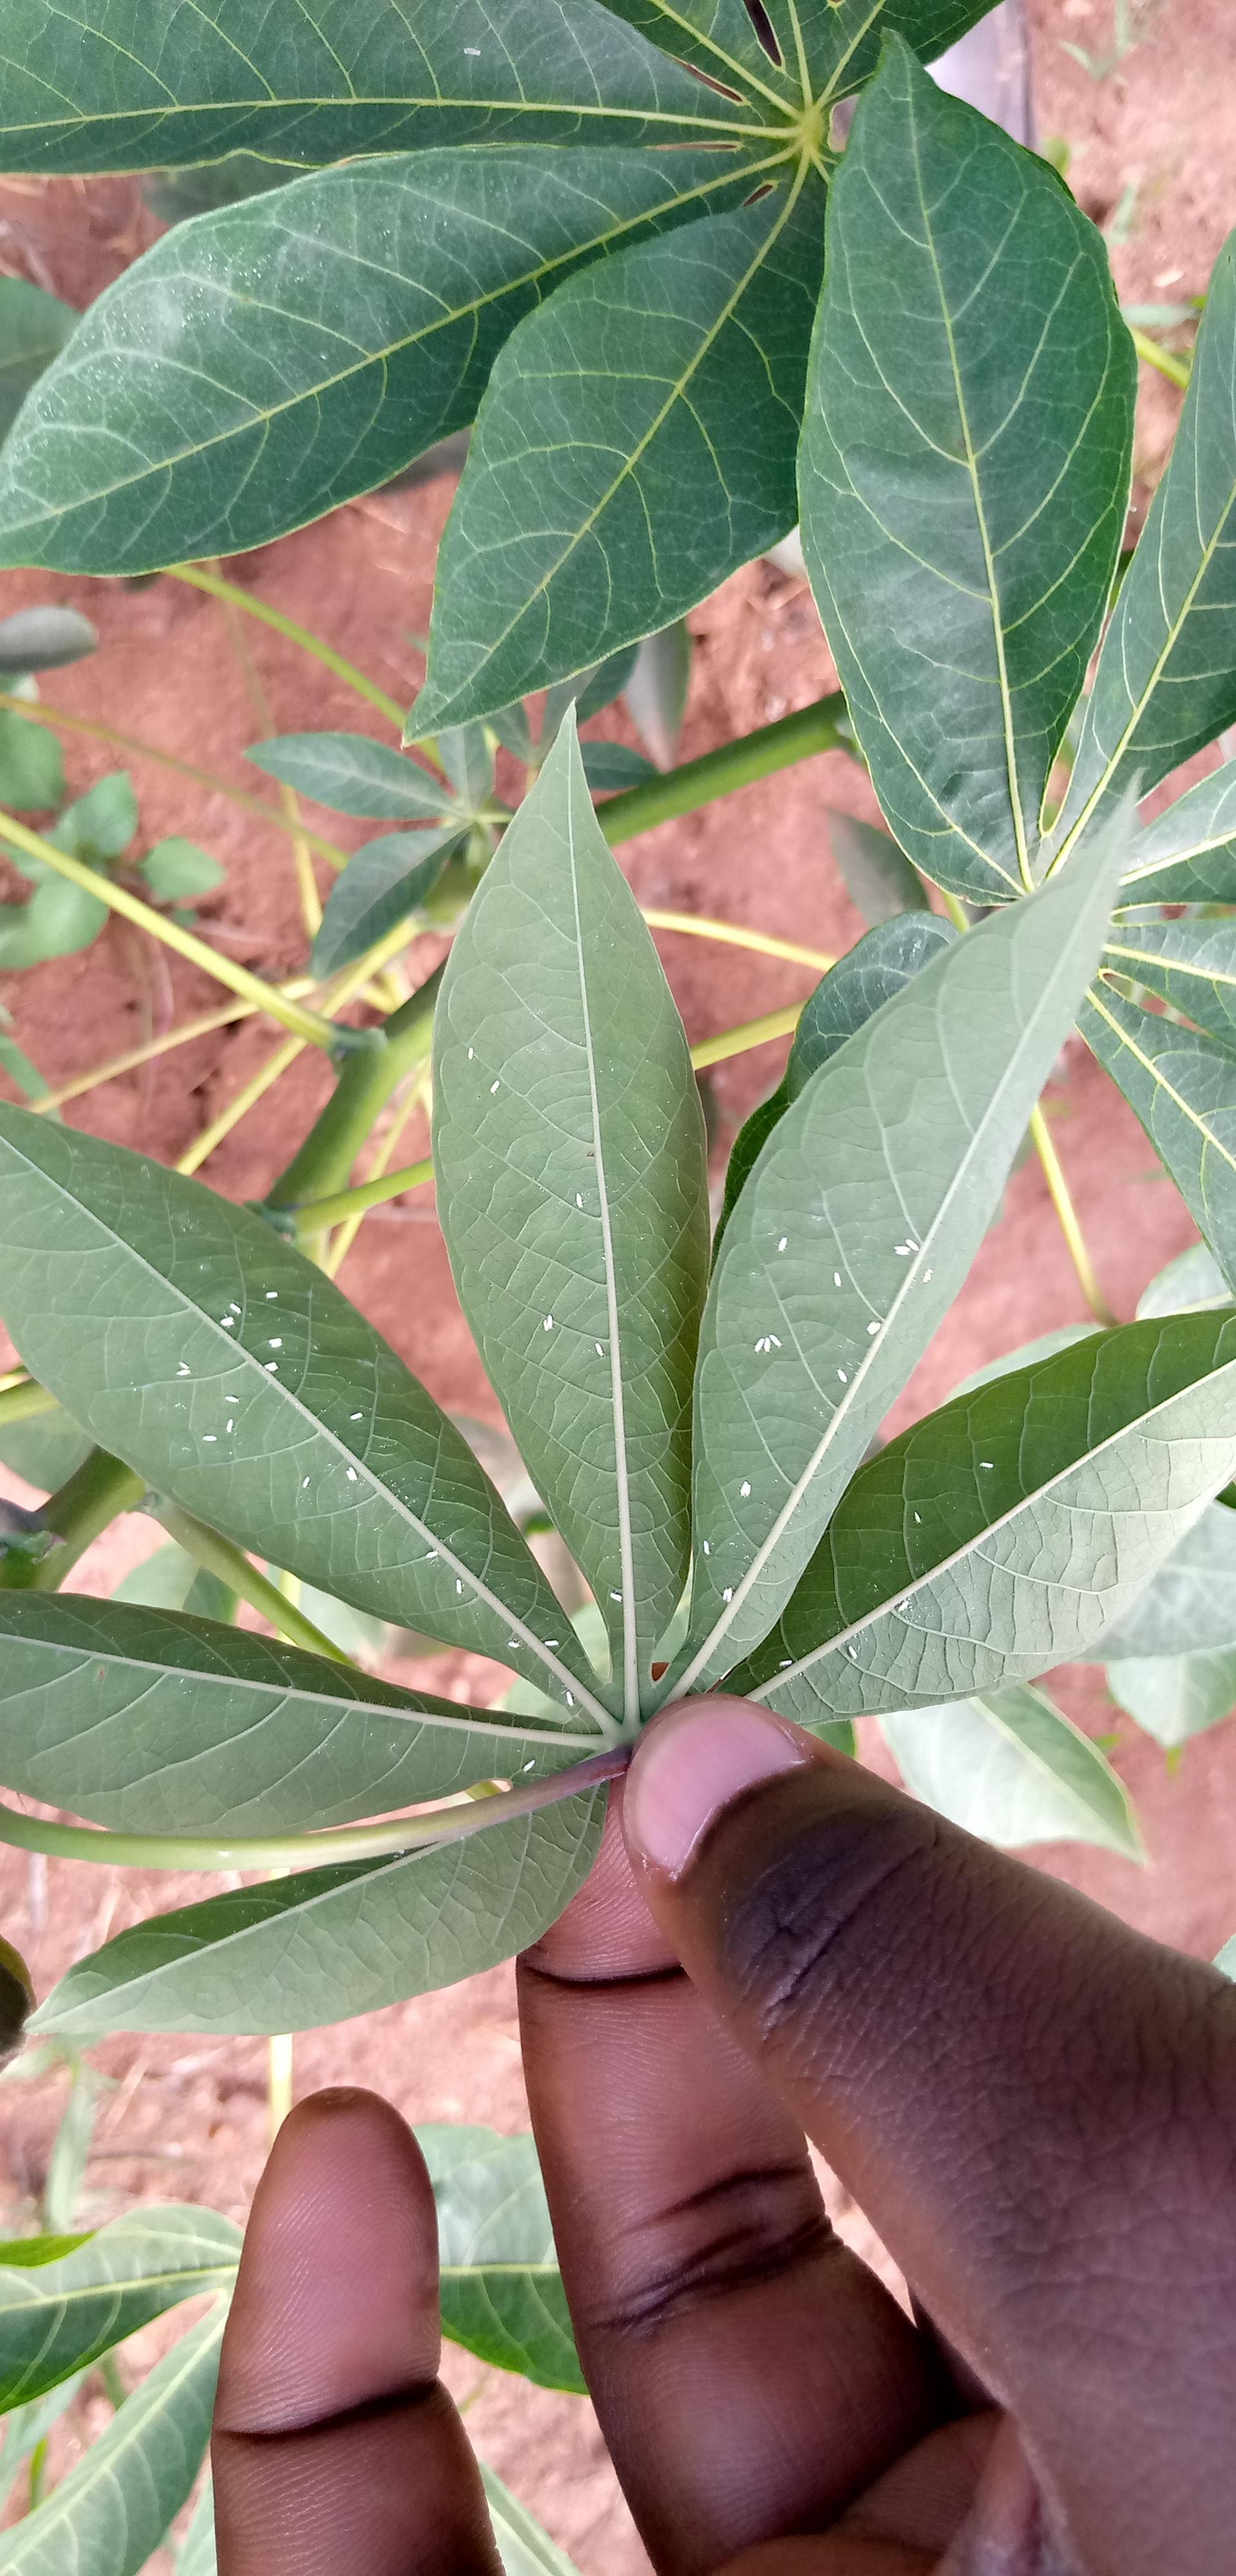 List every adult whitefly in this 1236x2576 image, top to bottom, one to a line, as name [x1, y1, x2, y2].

whitefly [463, 1045, 479, 1064]
whitefly [487, 1077, 504, 1096]
whitefly [572, 1188, 587, 1210]
whitefly [775, 1230, 792, 1256]
whitefly [903, 1236, 922, 1253]
whitefly [892, 1244, 910, 1252]
whitefly [892, 1250, 910, 1258]
whitefly [919, 1264, 936, 1286]
whitefly [829, 1265, 843, 1292]
whitefly [262, 1286, 281, 1302]
whitefly [227, 1302, 244, 1317]
whitefly [545, 1313, 555, 1331]
whitefly [217, 1315, 236, 1323]
whitefly [541, 1318, 549, 1334]
whitefly [865, 1319, 877, 1334]
whitefly [870, 1320, 882, 1336]
whitefly [219, 1321, 236, 1329]
whitefly [767, 1332, 784, 1349]
whitefly [751, 1334, 766, 1356]
whitefly [763, 1334, 773, 1354]
whitefly [266, 1336, 282, 1344]
whitefly [592, 1337, 609, 1364]
whitefly [268, 1341, 286, 1351]
whitefly [175, 1359, 191, 1370]
whitefly [263, 1360, 279, 1368]
whitefly [268, 1365, 281, 1373]
whitefly [833, 1366, 851, 1386]
whitefly [174, 1369, 194, 1378]
whitefly [221, 1392, 244, 1406]
whitefly [346, 1408, 365, 1423]
whitefly [223, 1414, 236, 1435]
whitefly [199, 1430, 218, 1445]
whitefly [976, 1459, 997, 1472]
whitefly [348, 1466, 360, 1483]
whitefly [344, 1468, 352, 1482]
whitefly [300, 1474, 312, 1490]
whitefly [738, 1478, 749, 1500]
whitefly [745, 1482, 753, 1498]
whitefly [910, 1508, 923, 1526]
whitefly [698, 1537, 717, 1560]
whitefly [422, 1545, 442, 1562]
whitefly [451, 1575, 464, 1600]
whitefly [720, 1584, 728, 1603]
whitefly [727, 1585, 734, 1604]
whitefly [607, 1588, 624, 1606]
whitefly [894, 1598, 913, 1614]
whitefly [541, 1635, 562, 1650]
whitefly [503, 1637, 523, 1652]
whitefly [845, 1642, 863, 1663]
whitefly [775, 1656, 795, 1669]
whitefly [562, 1689, 576, 1709]
whitefly [521, 1757, 536, 1777]